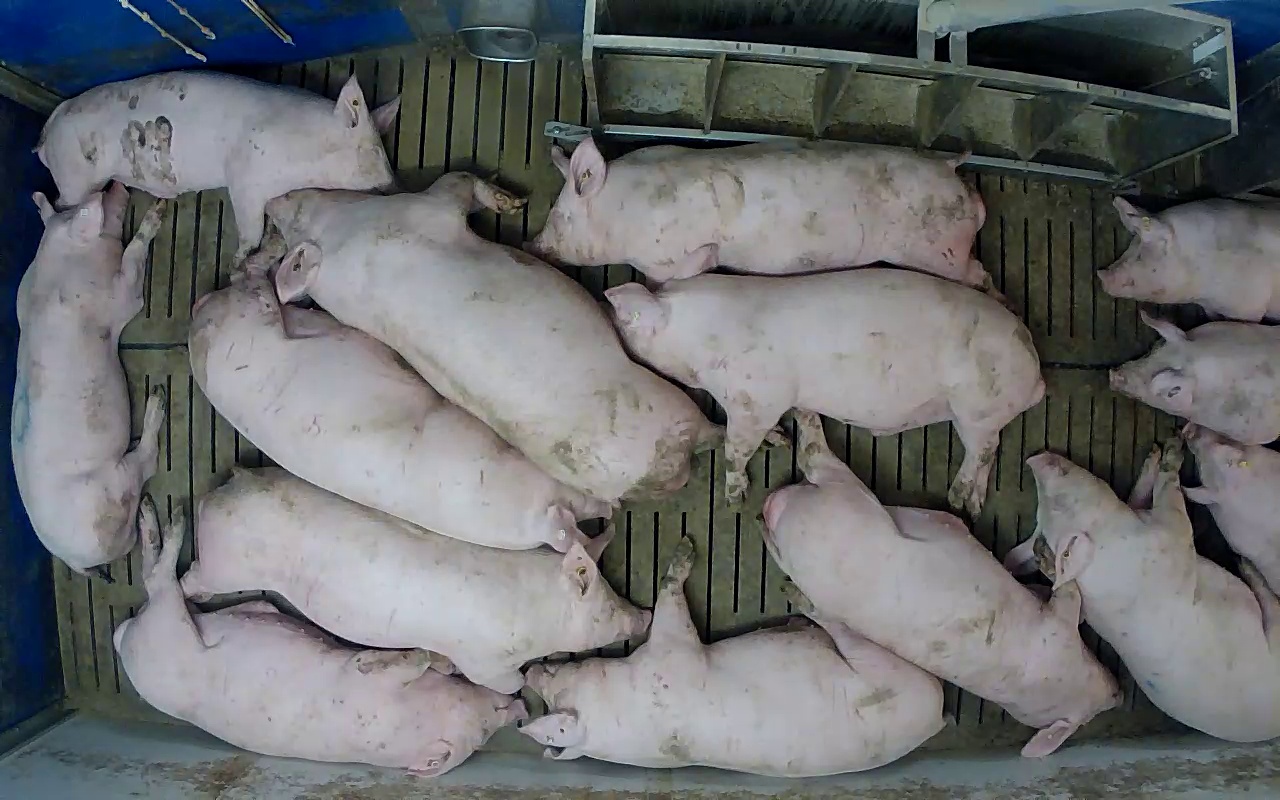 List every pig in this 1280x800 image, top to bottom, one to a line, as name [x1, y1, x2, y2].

pig [33, 65, 407, 272]
pig [519, 134, 1010, 302]
pig [267, 170, 789, 510]
pig [11, 181, 166, 579]
pig [1094, 189, 1278, 321]
pig [185, 228, 615, 549]
pig [606, 268, 1053, 517]
pig [1103, 307, 1277, 446]
pig [753, 406, 1128, 761]
pig [1178, 419, 1278, 597]
pig [1002, 439, 1278, 748]
pig [179, 462, 654, 698]
pig [113, 494, 532, 781]
pig [520, 535, 955, 778]